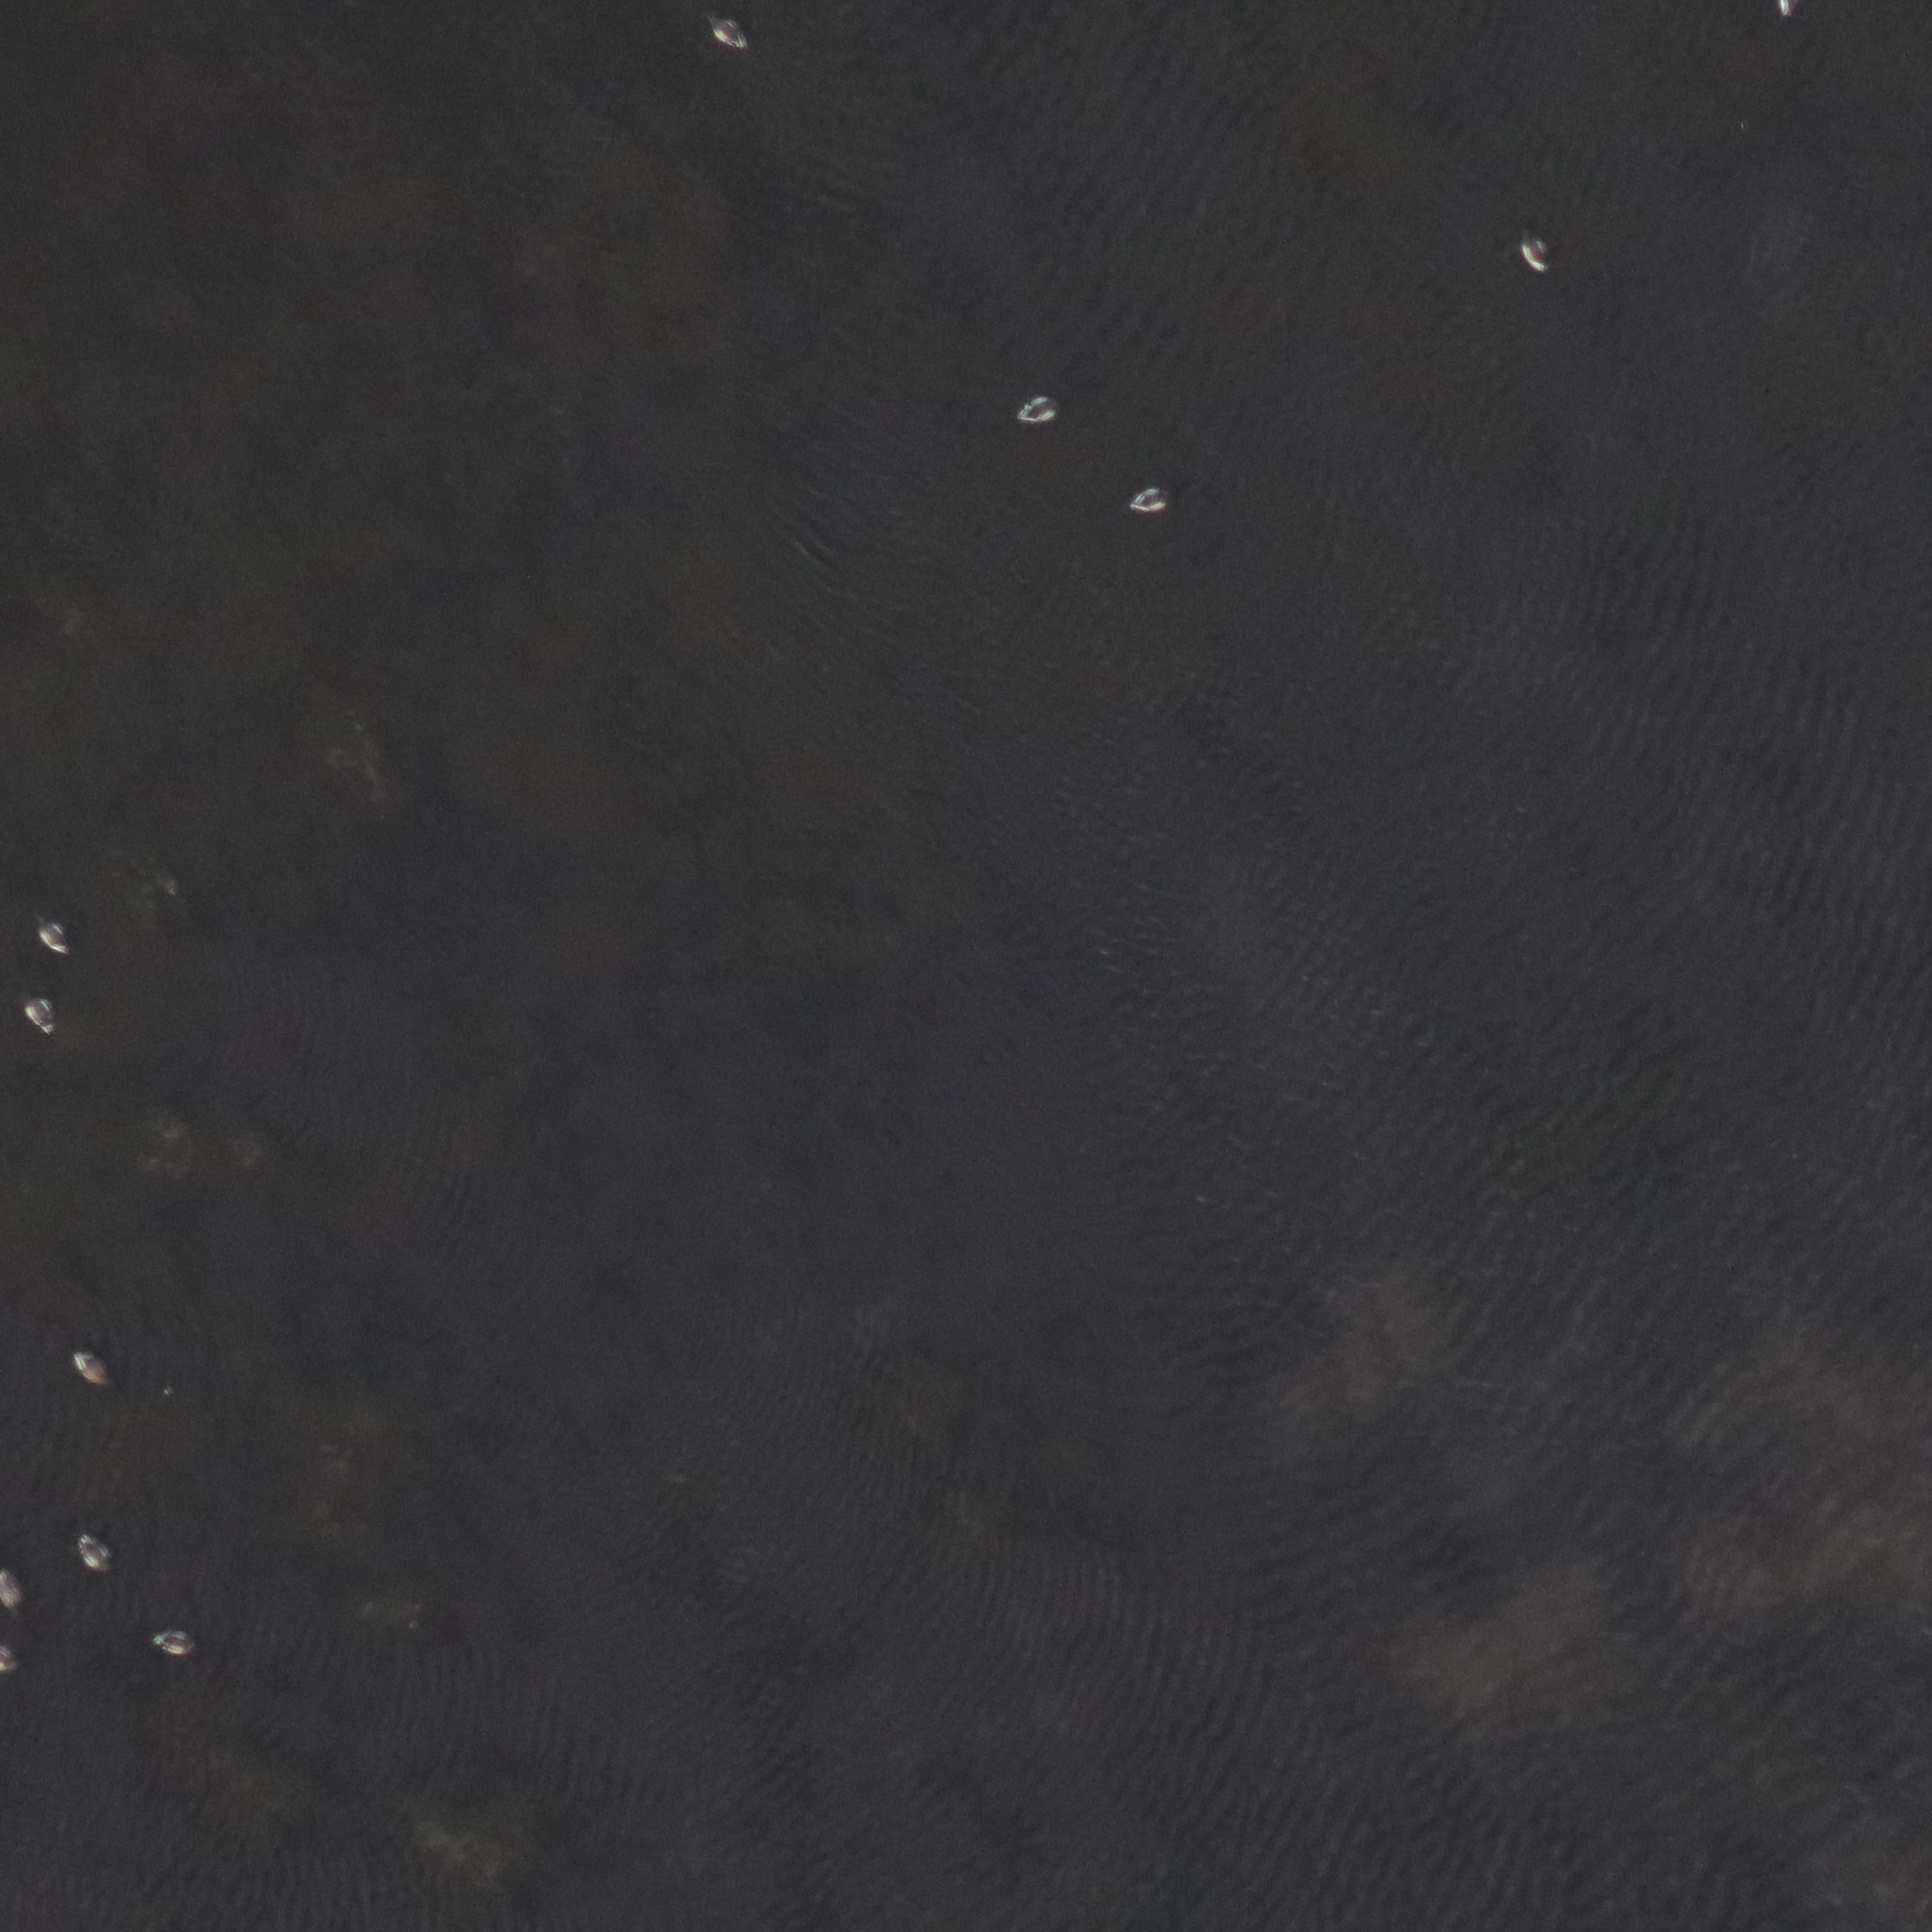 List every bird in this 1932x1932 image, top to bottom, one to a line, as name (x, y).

brant (724, 36)
brant (1534, 252)
brant (1037, 409)
brant (1150, 503)
brant (52, 936)
brant (36, 1014)
brant (92, 1368)
brant (94, 1552)
brant (8, 1587)
brant (175, 1640)